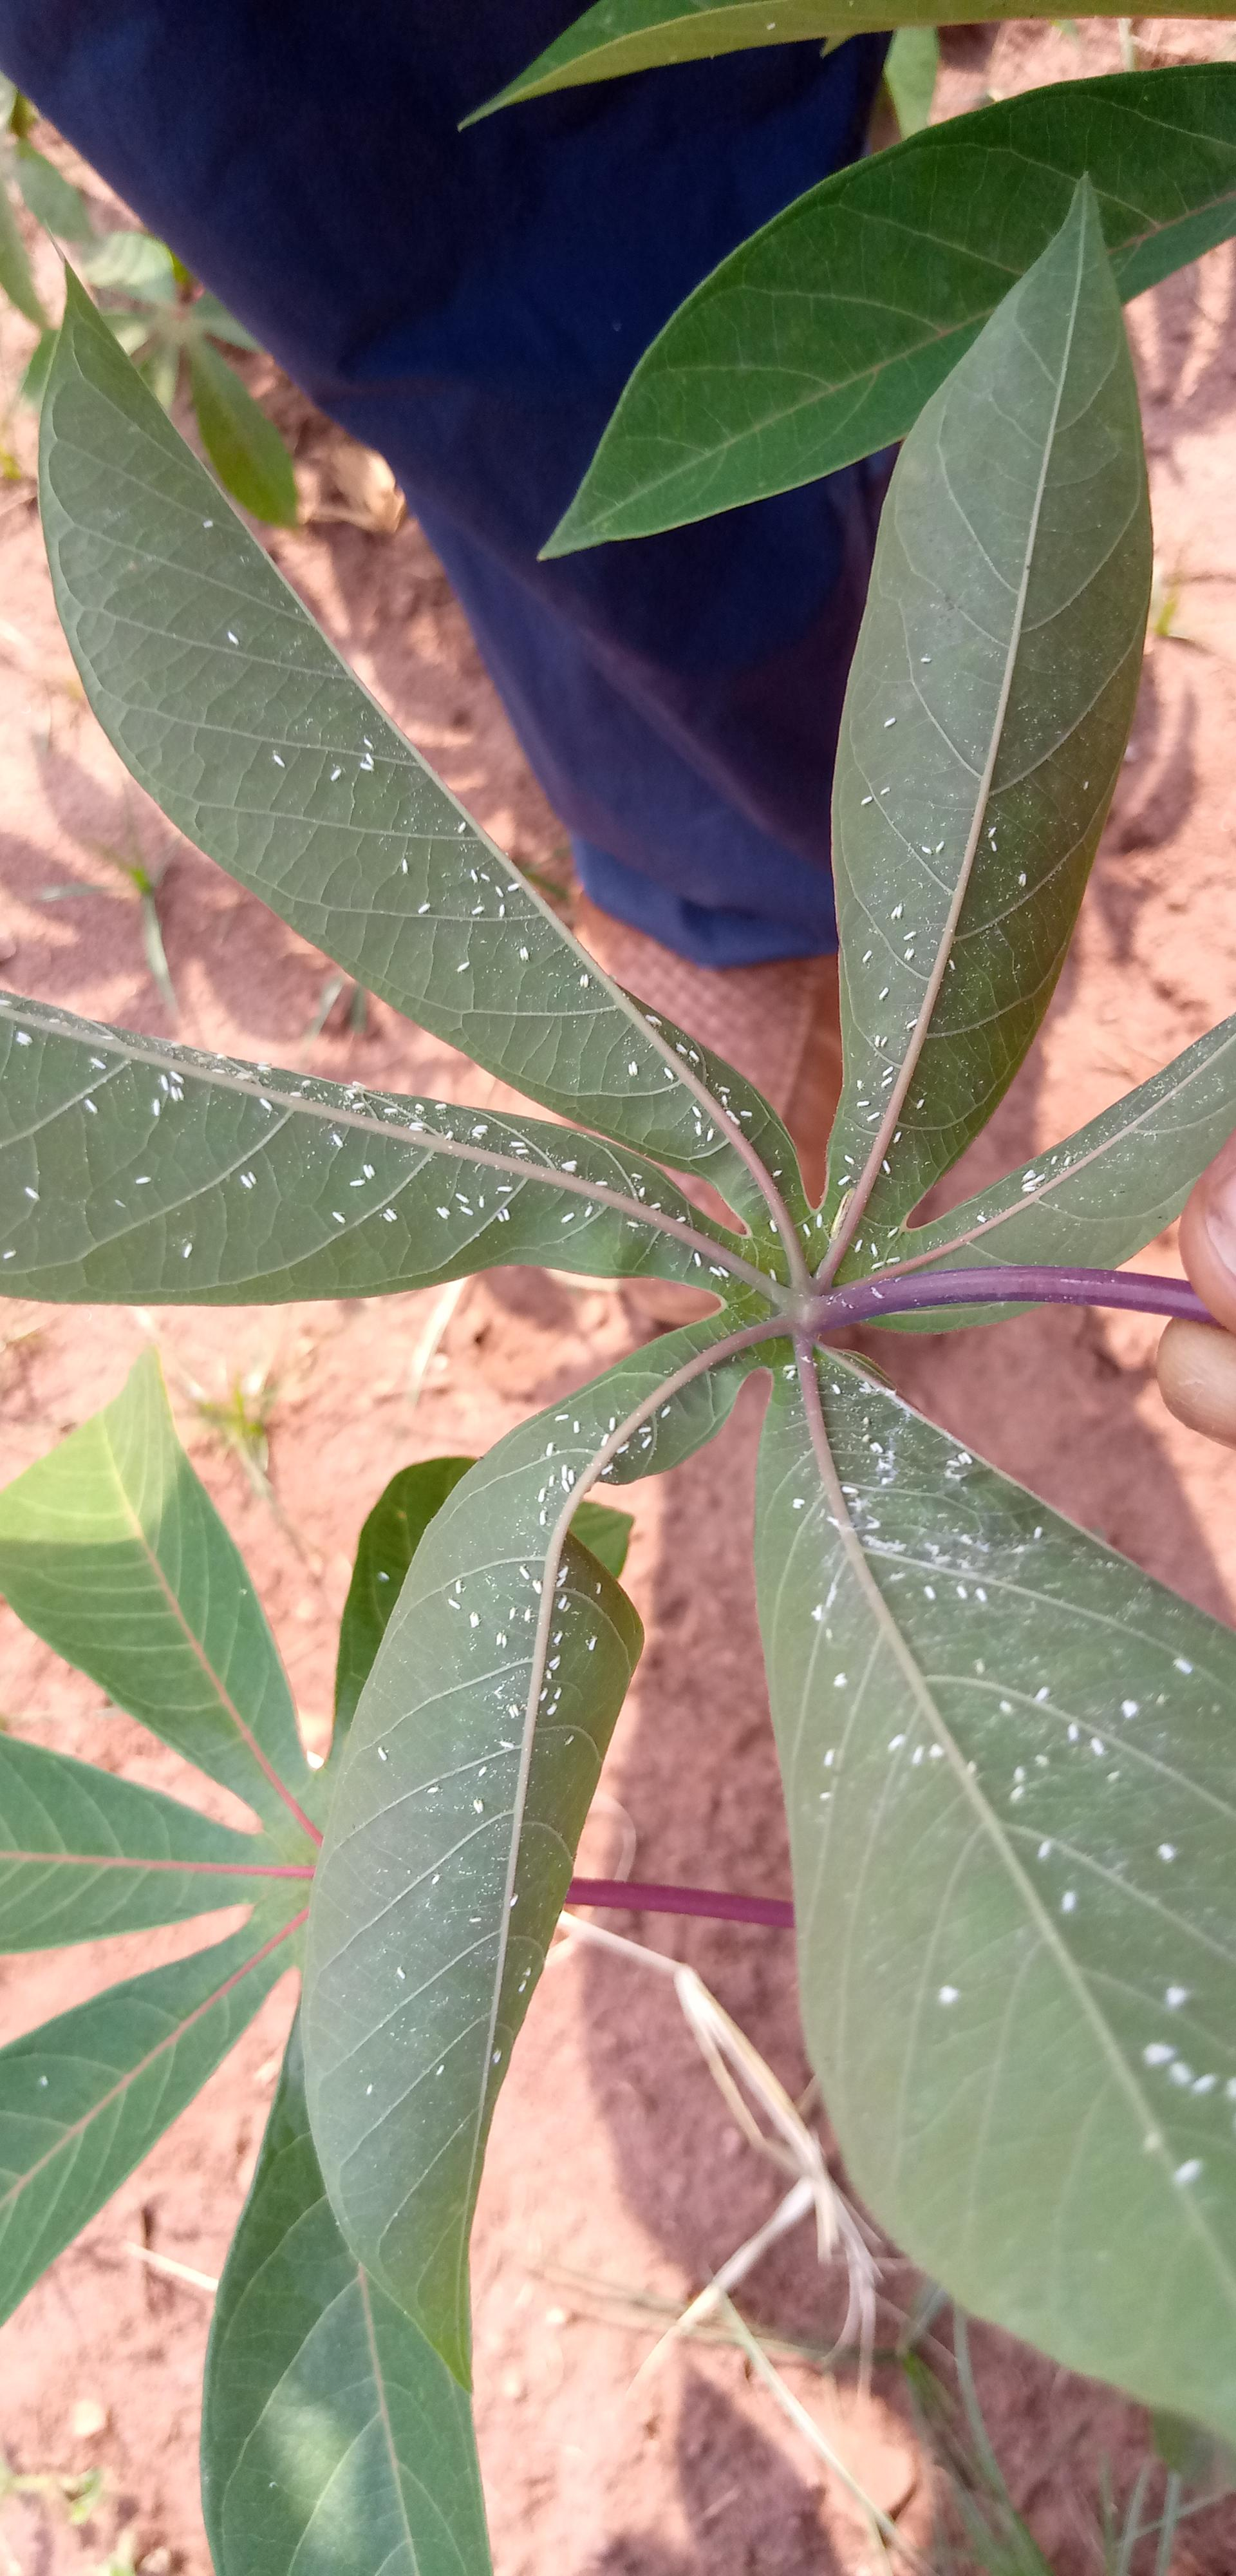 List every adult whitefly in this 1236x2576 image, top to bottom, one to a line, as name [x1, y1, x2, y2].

whitefly [765, 21, 778, 32]
whitefly [201, 518, 215, 529]
whitefly [227, 629, 240, 647]
whitefly [919, 656, 933, 665]
whitefly [883, 715, 897, 730]
whitefly [363, 737, 375, 752]
whitefly [365, 752, 375, 764]
whitefly [273, 753, 286, 768]
whitefly [359, 761, 375, 772]
whitefly [329, 767, 343, 782]
whitefly [1081, 779, 1092, 791]
whitefly [879, 784, 892, 797]
whitefly [860, 794, 873, 807]
whitefly [456, 819, 469, 835]
whitefly [987, 825, 998, 839]
whitefly [935, 839, 946, 855]
whitefly [990, 839, 999, 853]
whitefly [921, 845, 933, 857]
whitefly [400, 857, 411, 876]
whitefly [470, 868, 479, 885]
whitefly [1016, 871, 1027, 889]
whitefly [480, 872, 491, 884]
whitefly [507, 880, 523, 891]
whitefly [494, 885, 505, 898]
whitefly [897, 902, 905, 920]
whitefly [417, 902, 432, 914]
whitefly [498, 903, 507, 918]
whitefly [470, 905, 486, 917]
whitefly [890, 906, 898, 921]
whitefly [903, 930, 918, 943]
whitefly [523, 945, 530, 962]
whitefly [519, 947, 524, 961]
whitefly [904, 947, 910, 961]
whitefly [907, 948, 915, 961]
whitefly [861, 949, 873, 965]
whitefly [948, 958, 957, 971]
whitefly [454, 959, 472, 975]
whitefly [580, 973, 585, 989]
whitefly [585, 974, 591, 989]
whitefly [879, 986, 890, 1002]
whitefly [1, 999, 13, 1007]
whitefly [645, 1015, 656, 1027]
whitefly [653, 1016, 662, 1028]
whitefly [49, 1018, 60, 1023]
whitefly [906, 1018, 919, 1033]
whitefly [17, 1030, 32, 1043]
whitefly [874, 1034, 880, 1048]
whitefly [881, 1036, 888, 1049]
whitefly [16, 1037, 29, 1046]
whitefly [169, 1041, 183, 1050]
whitefly [675, 1043, 688, 1056]
whitefly [688, 1050, 700, 1063]
whitefly [215, 1053, 227, 1061]
whitefly [88, 1056, 108, 1072]
whitefly [258, 1061, 272, 1066]
whitefly [632, 1061, 639, 1077]
whitefly [628, 1064, 633, 1077]
whitefly [257, 1065, 271, 1075]
whitefly [882, 1065, 894, 1077]
whitefly [663, 1066, 675, 1081]
whitefly [212, 1068, 225, 1074]
whitefly [169, 1069, 186, 1084]
whitefly [236, 1070, 260, 1084]
whitefly [159, 1073, 170, 1092]
whitefly [880, 1076, 894, 1090]
whitefly [854, 1078, 866, 1092]
whitefly [300, 1079, 314, 1089]
whitefly [351, 1081, 367, 1090]
whitefly [718, 1084, 731, 1094]
whitefly [171, 1086, 179, 1102]
whitefly [176, 1086, 186, 1102]
whitefly [345, 1089, 360, 1099]
whitefly [290, 1091, 303, 1098]
whitefly [721, 1095, 729, 1107]
whitefly [152, 1095, 162, 1118]
whitefly [259, 1097, 275, 1112]
whitefly [915, 1097, 926, 1111]
whitefly [83, 1098, 100, 1115]
whitefly [856, 1099, 871, 1108]
whitefly [351, 1102, 367, 1110]
whitefly [435, 1102, 448, 1110]
whitefly [413, 1103, 426, 1113]
whitefly [691, 1104, 703, 1118]
whitefly [382, 1107, 399, 1116]
whitefly [725, 1110, 735, 1117]
whitefly [740, 1110, 753, 1119]
whitefly [865, 1110, 881, 1122]
whitefly [730, 1116, 742, 1126]
whitefly [694, 1120, 704, 1136]
whitefly [409, 1121, 424, 1126]
whitefly [474, 1123, 488, 1130]
whitefly [409, 1126, 424, 1132]
whitefly [706, 1126, 715, 1142]
whitefly [471, 1128, 488, 1134]
whitefly [443, 1129, 454, 1141]
whitefly [891, 1131, 903, 1146]
whitefly [471, 1132, 482, 1141]
whitefly [332, 1133, 344, 1149]
whitefly [509, 1141, 527, 1148]
whitefly [515, 1149, 531, 1157]
whitefly [1050, 1153, 1058, 1166]
whitefly [842, 1153, 856, 1167]
whitefly [1062, 1154, 1072, 1167]
whitefly [560, 1158, 577, 1174]
whitefly [881, 1159, 893, 1175]
whitefly [362, 1163, 372, 1180]
whitefly [368, 1164, 375, 1177]
whitefly [1022, 1167, 1037, 1182]
whitefly [771, 1169, 784, 1178]
whitefly [247, 1171, 257, 1184]
whitefly [630, 1172, 644, 1180]
whitefly [1036, 1173, 1046, 1182]
whitefly [836, 1173, 853, 1188]
whitefly [134, 1174, 153, 1188]
whitefly [240, 1174, 253, 1189]
whitefly [346, 1177, 366, 1189]
whitefly [594, 1179, 610, 1187]
whitefly [1022, 1180, 1035, 1190]
whitefly [496, 1184, 514, 1194]
whitefly [24, 1185, 41, 1201]
whitefly [1023, 1185, 1036, 1193]
whitefly [637, 1186, 647, 1198]
whitefly [454, 1191, 470, 1204]
whitefly [477, 1193, 486, 1209]
whitefly [650, 1201, 662, 1210]
whitefly [583, 1204, 595, 1219]
whitefly [458, 1205, 474, 1217]
whitefly [436, 1206, 448, 1220]
whitefly [441, 1206, 450, 1215]
whitefly [386, 1207, 398, 1221]
whitefly [502, 1207, 512, 1221]
whitefly [559, 1209, 576, 1224]
whitefly [331, 1210, 347, 1225]
whitefly [496, 1211, 505, 1222]
whitefly [382, 1212, 392, 1223]
whitefly [816, 1213, 824, 1229]
whitefly [975, 1213, 988, 1224]
whitefly [676, 1215, 687, 1222]
whitefly [626, 1218, 641, 1230]
whitefly [768, 1219, 780, 1233]
whitefly [803, 1222, 812, 1238]
whitefly [886, 1225, 900, 1239]
whitefly [853, 1238, 863, 1254]
whitefly [181, 1240, 194, 1261]
whitefly [869, 1242, 881, 1258]
whitefly [1, 1249, 19, 1260]
whitefly [693, 1251, 702, 1269]
whitefly [885, 1255, 901, 1264]
whitefly [870, 1260, 885, 1271]
whitefly [717, 1265, 731, 1278]
whitefly [709, 1266, 722, 1278]
whitefly [769, 1267, 779, 1282]
whitefly [782, 1364, 798, 1370]
whitefly [785, 1370, 796, 1381]
whitefly [829, 1382, 843, 1397]
whitefly [660, 1404, 674, 1419]
whitefly [553, 1412, 570, 1422]
whitefly [859, 1414, 873, 1427]
whitefly [608, 1415, 616, 1432]
whitefly [572, 1419, 581, 1434]
whitefly [637, 1425, 653, 1434]
whitefly [599, 1431, 610, 1447]
whitefly [641, 1435, 653, 1451]
whitefly [544, 1440, 555, 1457]
whitefly [874, 1441, 884, 1454]
whitefly [616, 1441, 631, 1456]
whitefly [870, 1443, 877, 1453]
whitefly [961, 1451, 974, 1466]
whitefly [957, 1453, 965, 1465]
whitefly [944, 1459, 960, 1468]
whitefly [601, 1462, 615, 1477]
whitefly [559, 1463, 568, 1480]
whitefly [568, 1468, 577, 1486]
whitefly [548, 1473, 556, 1488]
whitefly [561, 1479, 571, 1493]
whitefly [839, 1484, 860, 1495]
whitefly [538, 1485, 547, 1504]
whitefly [791, 1497, 806, 1504]
whitefly [790, 1503, 804, 1511]
whitefly [538, 1508, 548, 1527]
whitefly [1031, 1524, 1044, 1541]
whitefly [557, 1564, 570, 1578]
whitefly [518, 1565, 530, 1581]
whitefly [375, 1566, 394, 1583]
whitefly [556, 1577, 564, 1589]
whitefly [454, 1578, 467, 1596]
whitefly [531, 1578, 543, 1595]
whitefly [592, 1580, 603, 1598]
whitefly [922, 1583, 939, 1602]
whitefly [955, 1584, 971, 1601]
whitefly [974, 1584, 990, 1605]
whitefly [557, 1593, 568, 1610]
whitefly [446, 1596, 462, 1611]
whitefly [810, 1603, 825, 1622]
whitefly [507, 1605, 516, 1622]
whitefly [523, 1606, 532, 1624]
whitefly [469, 1610, 482, 1629]
whitefly [550, 1629, 566, 1645]
whitefly [495, 1630, 501, 1647]
whitefly [501, 1633, 508, 1650]
whitefly [587, 1634, 599, 1652]
whitefly [1170, 1656, 1198, 1679]
whitefly [544, 1669, 554, 1680]
whitefly [832, 1670, 850, 1690]
whitefly [553, 1685, 563, 1700]
whitefly [1031, 1685, 1053, 1706]
whitefly [538, 1686, 548, 1701]
whitefly [996, 1698, 1015, 1717]
whitefly [1119, 1698, 1141, 1719]
whitefly [545, 1701, 557, 1718]
whitefly [512, 1703, 520, 1719]
whitefly [508, 1705, 515, 1719]
whitefly [1064, 1719, 1081, 1746]
whitefly [563, 1732, 576, 1750]
whitefly [886, 1733, 906, 1754]
whitefly [1087, 1734, 1108, 1757]
whitefly [497, 1739, 516, 1750]
whitefly [927, 1741, 946, 1761]
whitefly [911, 1741, 924, 1769]
whitefly [375, 1744, 389, 1764]
whitefly [477, 1764, 490, 1777]
whitefly [1010, 1766, 1029, 1785]
whitefly [425, 1785, 441, 1795]
whitefly [1006, 1786, 1024, 1806]
whitefly [477, 1798, 486, 1813]
whitefly [473, 1799, 480, 1814]
whitefly [1036, 1837, 1056, 1862]
whitefly [1154, 1840, 1181, 1866]
whitefly [430, 1871, 442, 1888]
whitefly [1060, 1886, 1078, 1916]
whitefly [508, 1891, 519, 1909]
whitefly [467, 1914, 484, 1924]
whitefly [395, 1965, 407, 1981]
whitefly [521, 1965, 534, 1977]
whitefly [515, 1978, 529, 1995]
whitefly [1163, 1983, 1192, 2009]
whitefly [933, 1984, 967, 2011]
whitefly [1140, 2041, 1179, 2068]
whitefly [491, 2047, 502, 2065]
whitefly [1166, 2061, 1195, 2088]
whitefly [435, 2063, 446, 2076]
whitefly [1192, 2070, 1221, 2098]
whitefly [35, 2073, 50, 2087]
whitefly [364, 2082, 376, 2098]
whitefly [1172, 2157, 1204, 2188]